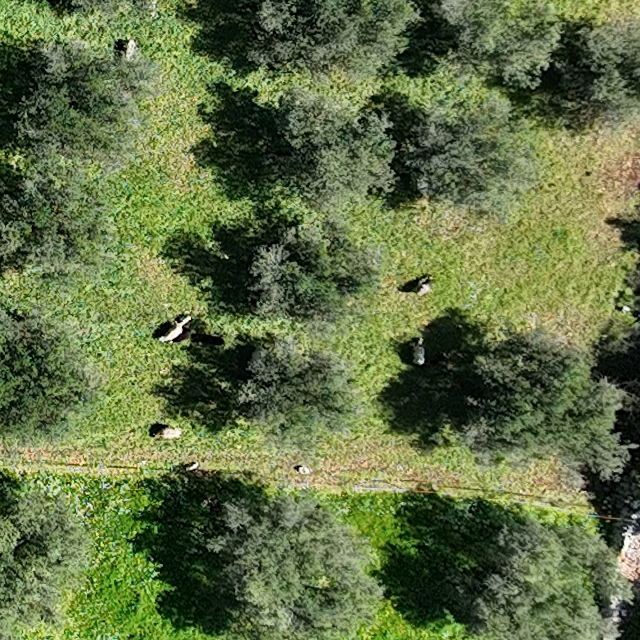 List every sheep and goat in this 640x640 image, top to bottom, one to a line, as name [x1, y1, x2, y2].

sheep [125, 39, 137, 62]
sheep [415, 276, 432, 297]
sheep [159, 315, 190, 342]
sheep [192, 332, 225, 346]
sheep [410, 338, 425, 365]
sheep [161, 427, 180, 441]